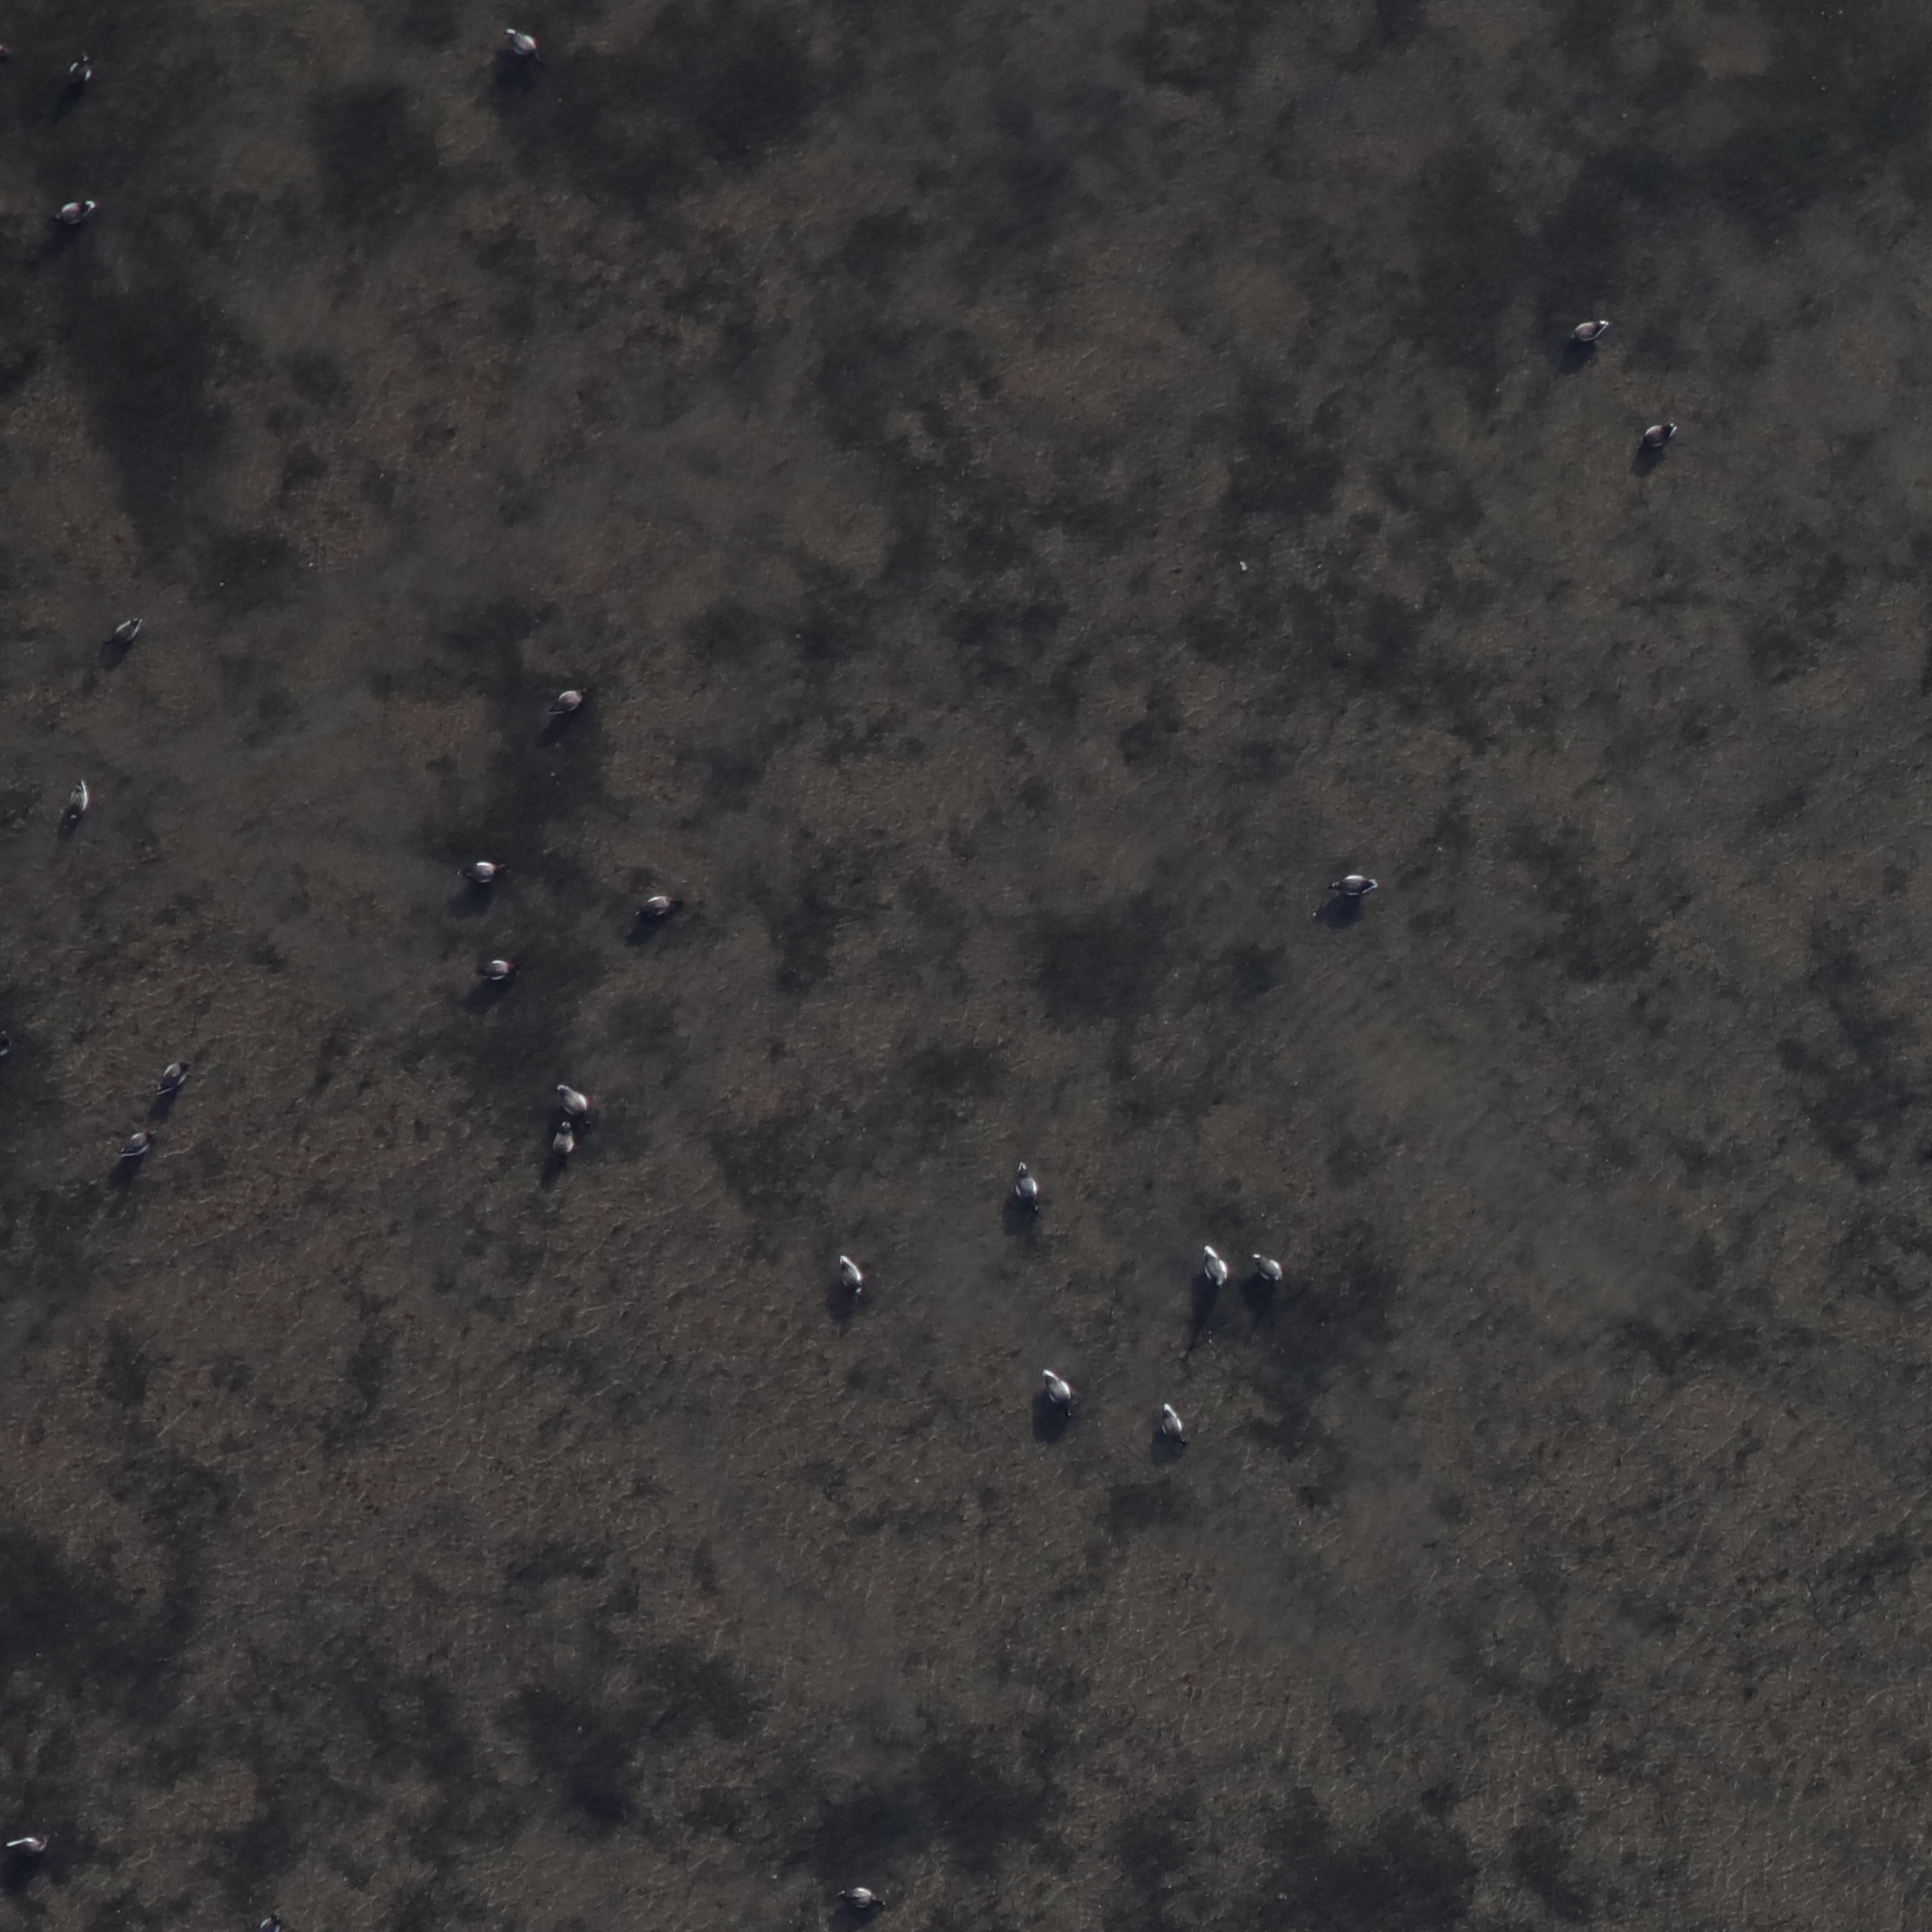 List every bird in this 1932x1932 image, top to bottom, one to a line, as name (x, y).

brant (525, 43)
brant (82, 74)
brant (74, 213)
brant (1589, 333)
brant (1658, 435)
brant (129, 631)
brant (569, 704)
brant (77, 803)
brant (483, 871)
brant (1354, 886)
brant (660, 906)
brant (499, 970)
brant (174, 1076)
brant (573, 1101)
brant (137, 1143)
brant (566, 1143)
brant (1027, 1186)
brant (1216, 1268)
brant (1268, 1268)
brant (852, 1273)
brant (1059, 1391)
brant (1174, 1424)
brant (30, 1843)
brant (860, 1895)
brant (270, 1928)